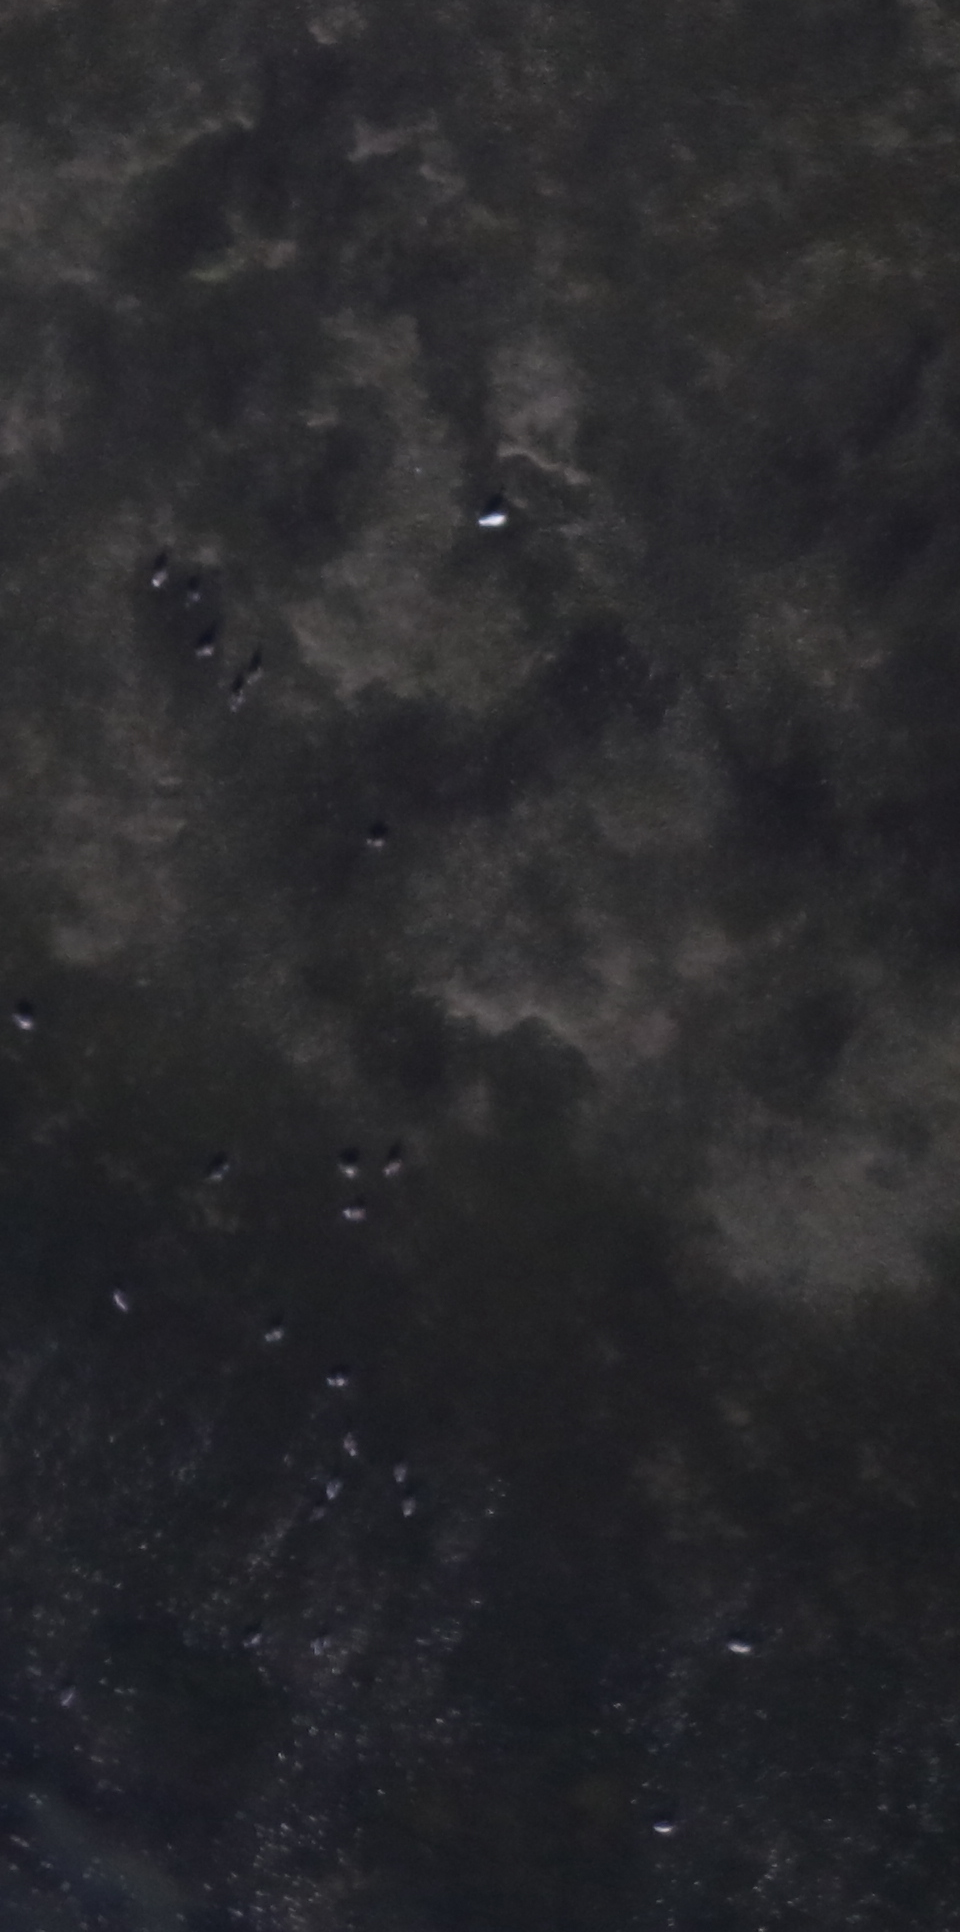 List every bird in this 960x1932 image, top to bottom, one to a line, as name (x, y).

gull (494, 519)
brant (158, 576)
brant (193, 590)
brant (205, 651)
brant (251, 670)
brant (235, 702)
brant (377, 842)
brant (25, 1013)
brant (350, 1162)
brant (394, 1169)
brant (221, 1176)
brant (361, 1208)
brant (128, 1302)
brant (283, 1329)
brant (336, 1373)
brant (361, 1436)
brant (395, 1476)
brant (337, 1491)
brant (320, 1511)
brant (405, 1512)
brant (248, 1638)
brant (315, 1644)
brant (739, 1644)
brant (69, 1689)
brant (663, 1827)